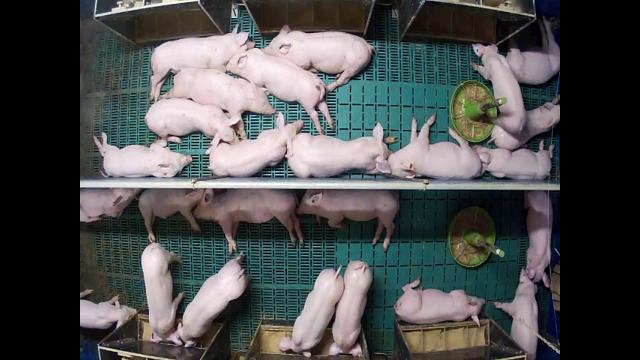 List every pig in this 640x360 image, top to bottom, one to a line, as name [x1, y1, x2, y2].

pig [506, 18, 559, 86]
pig [148, 24, 256, 101]
pig [263, 25, 378, 91]
pig [471, 42, 528, 136]
pig [224, 44, 338, 136]
pig [158, 67, 275, 140]
pig [144, 100, 243, 148]
pig [486, 101, 559, 151]
pig [207, 112, 305, 179]
pig [383, 112, 483, 180]
pig [286, 123, 398, 179]
pig [94, 131, 193, 179]
pig [472, 139, 554, 180]
pig [81, 188, 143, 225]
pig [137, 189, 206, 243]
pig [192, 190, 304, 255]
pig [295, 190, 400, 254]
pig [524, 190, 554, 288]
pig [141, 241, 186, 346]
pig [175, 252, 251, 349]
pig [279, 262, 346, 358]
pig [327, 262, 374, 357]
pig [496, 266, 539, 359]
pig [394, 277, 488, 328]
pig [81, 289, 138, 331]